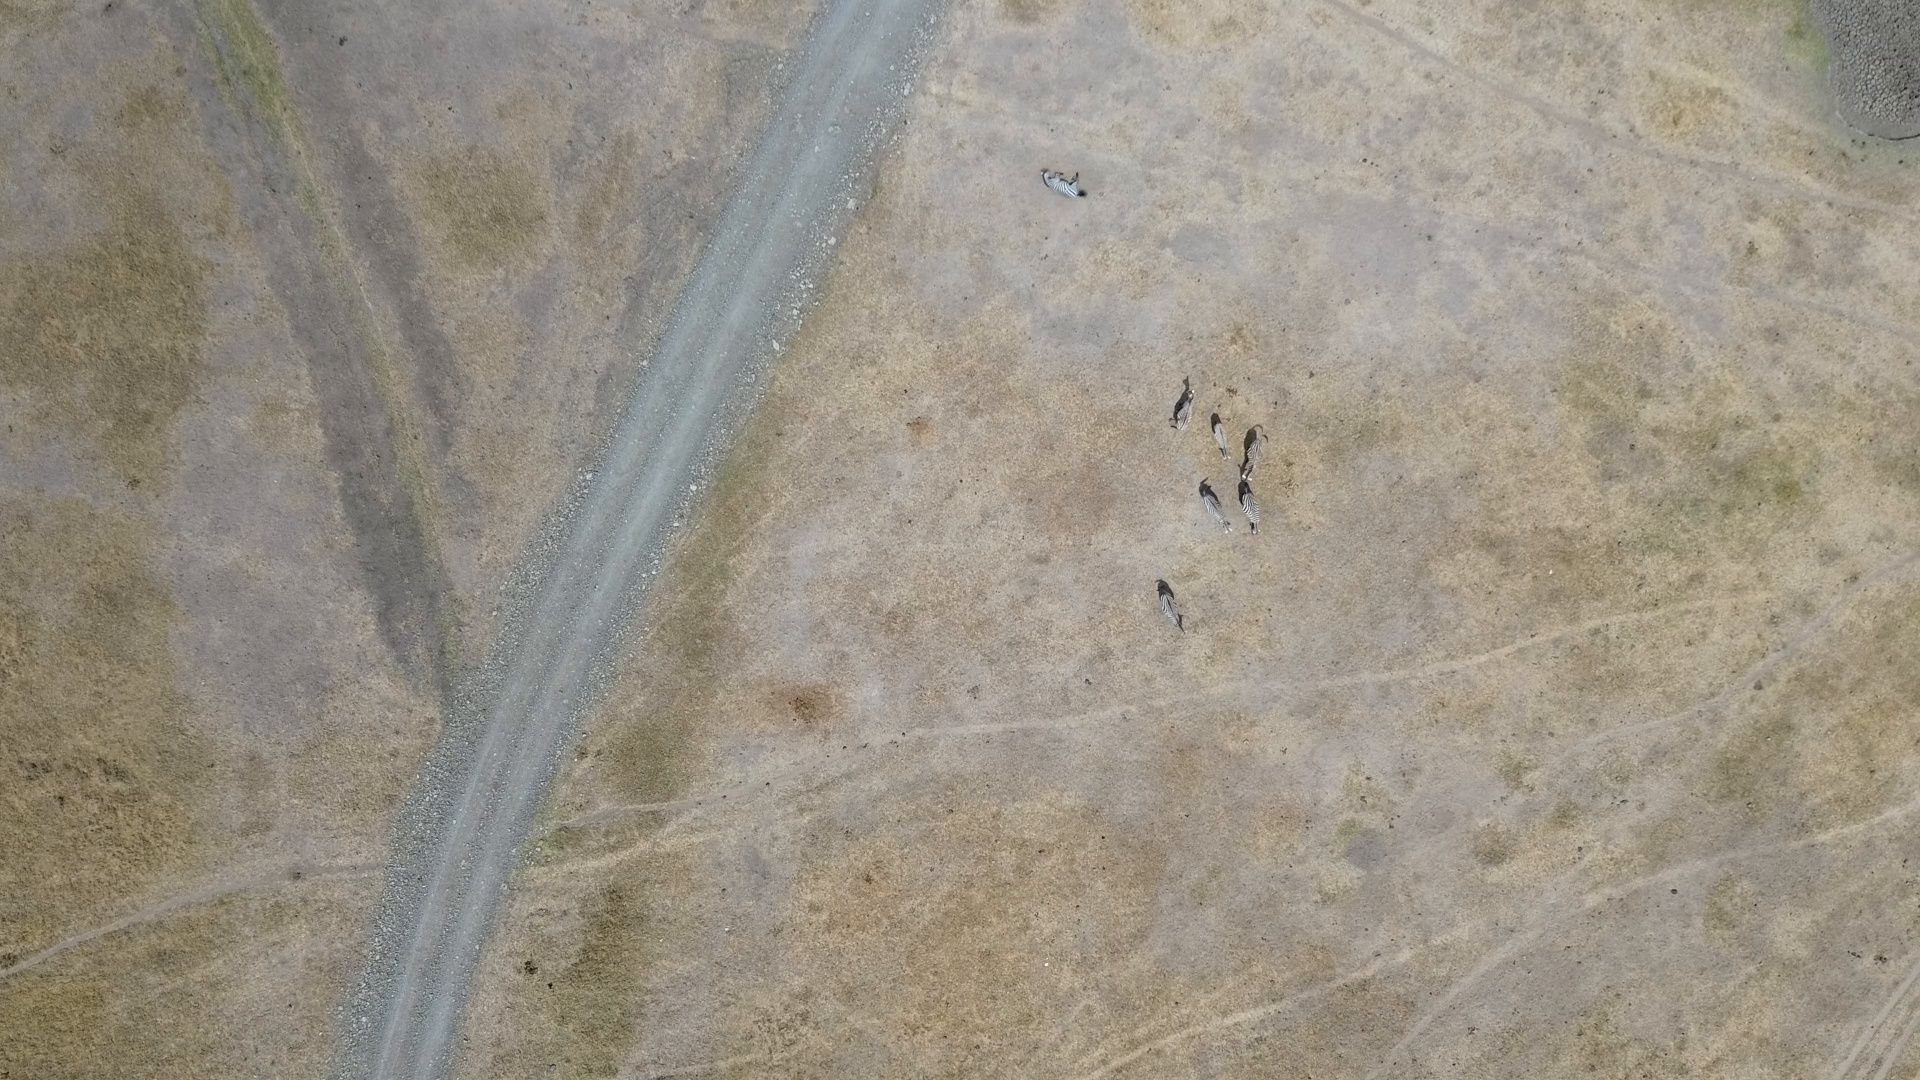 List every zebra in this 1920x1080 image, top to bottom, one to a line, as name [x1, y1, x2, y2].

zebra [1040, 171, 1087, 199]
zebra [1176, 390, 1194, 430]
zebra [1214, 423, 1230, 459]
zebra [1242, 439, 1261, 481]
zebra [1203, 494, 1233, 533]
zebra [1242, 494, 1261, 535]
zebra [1161, 593, 1186, 635]